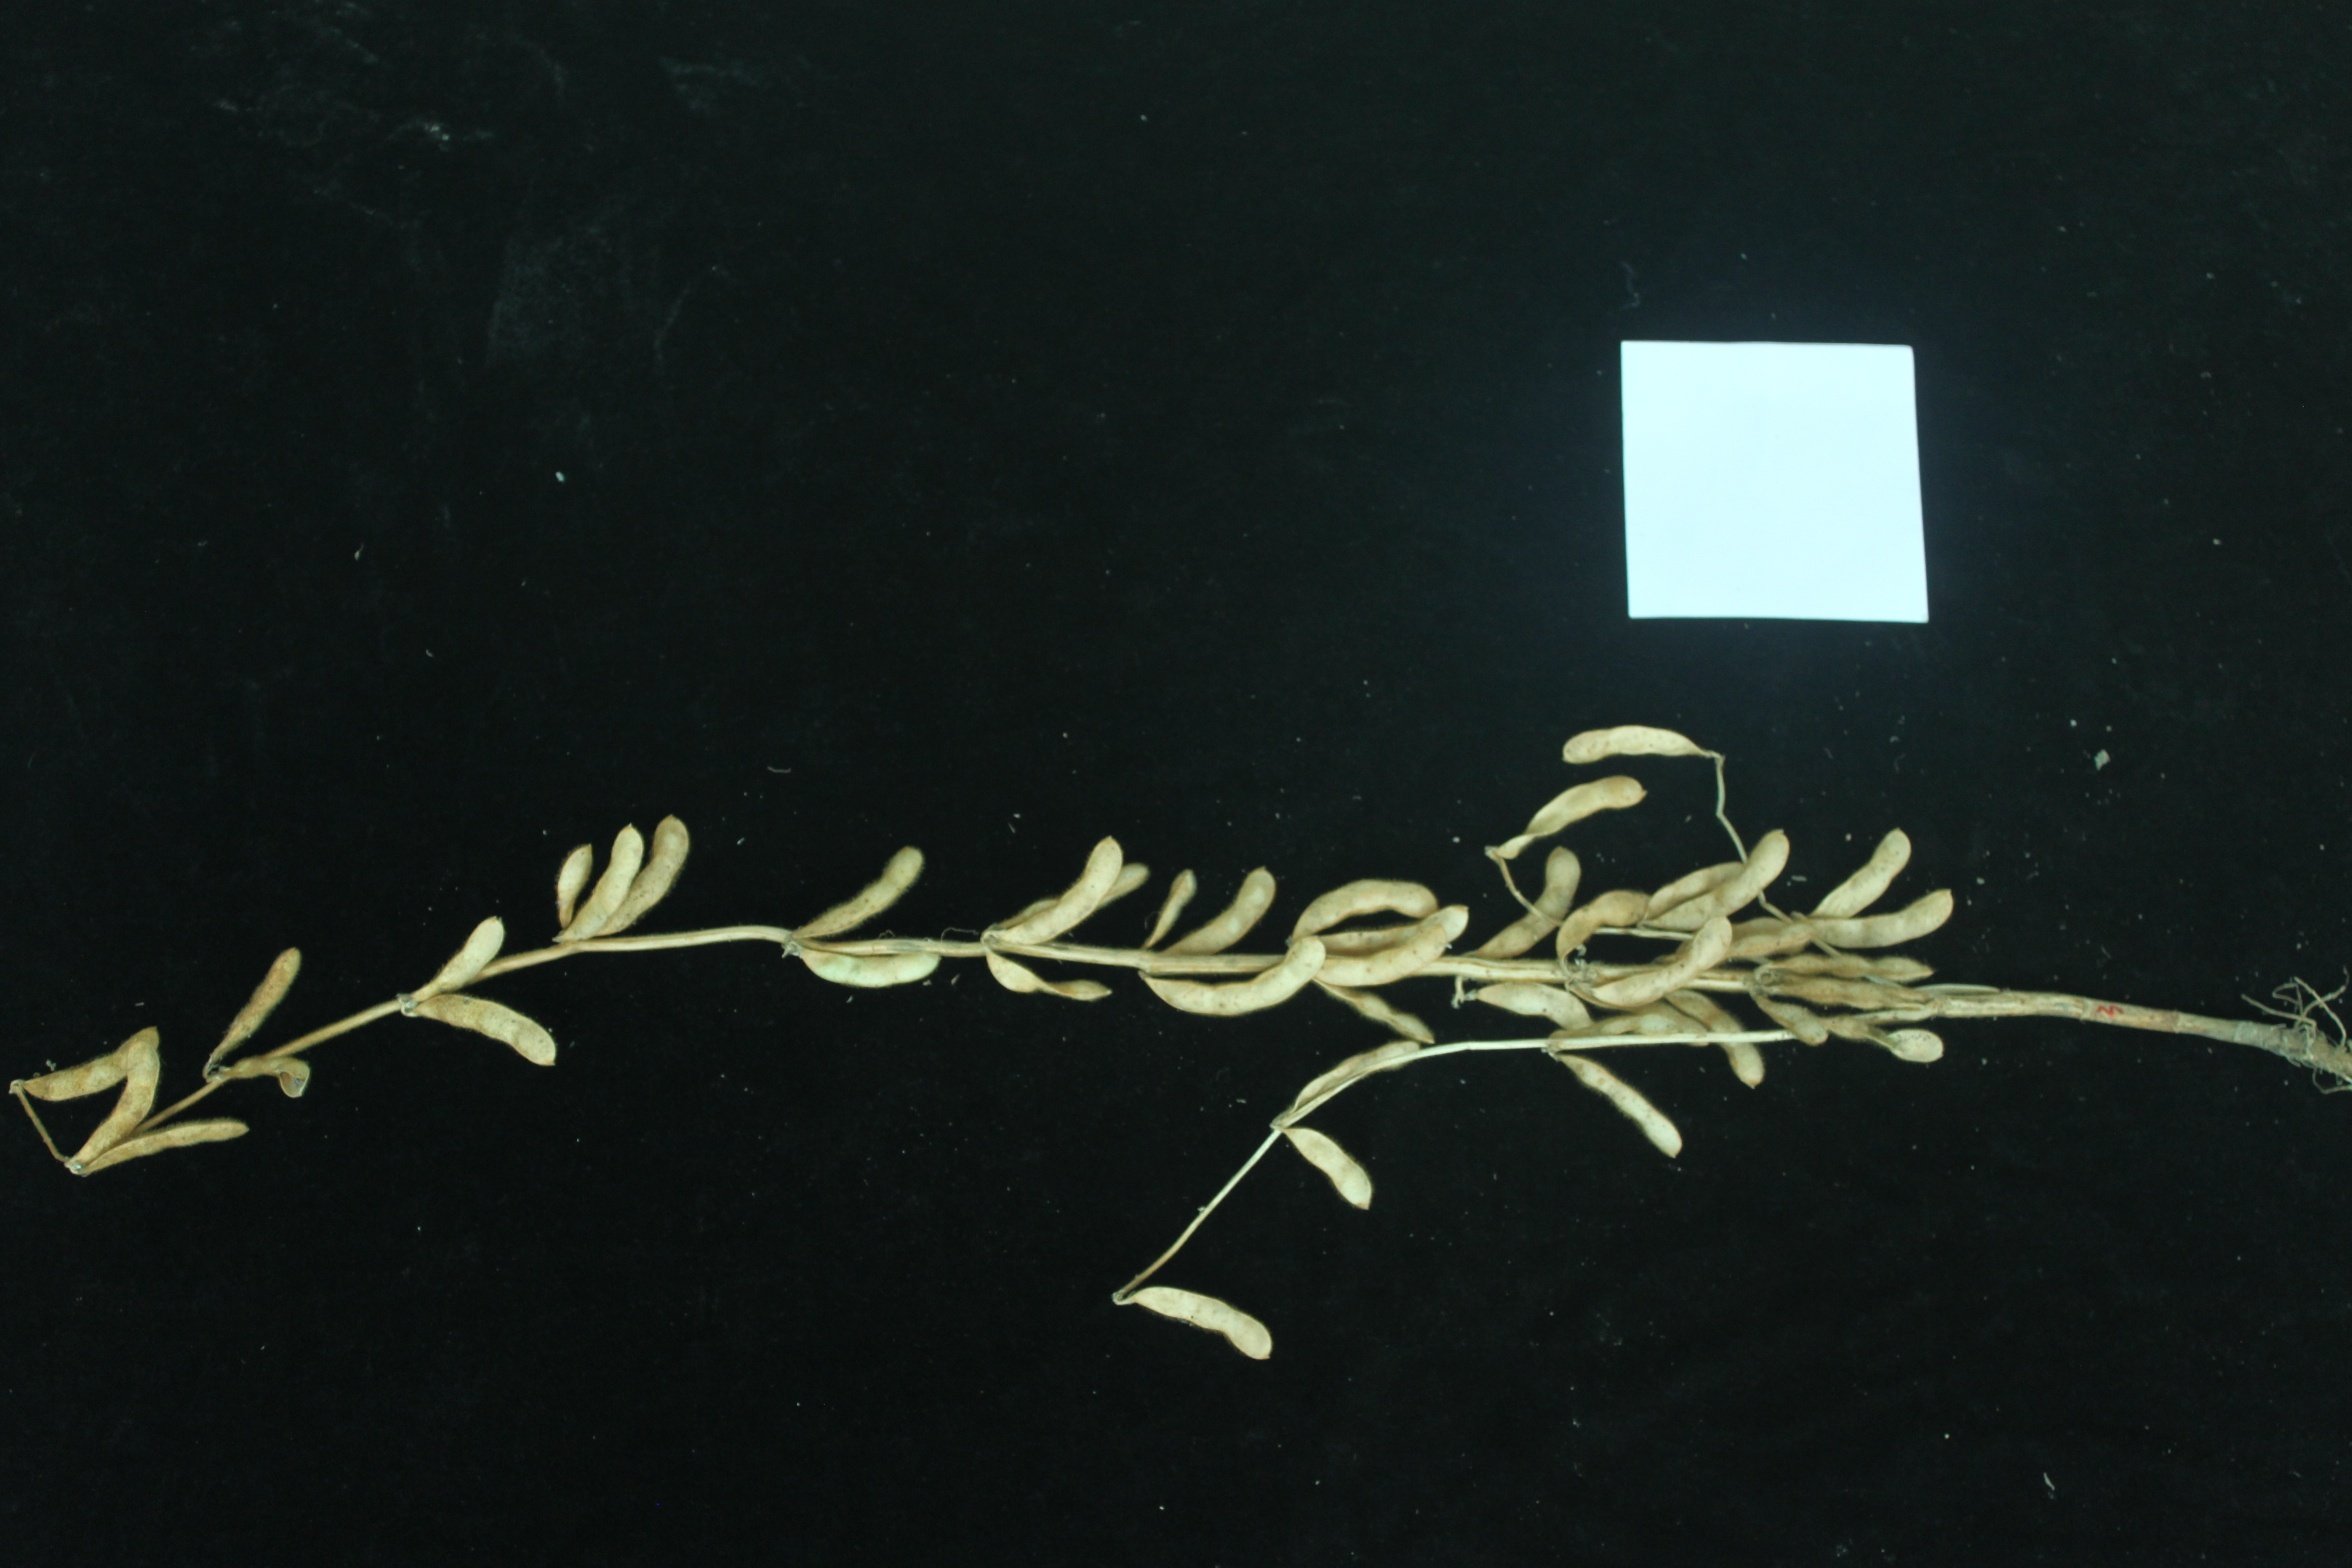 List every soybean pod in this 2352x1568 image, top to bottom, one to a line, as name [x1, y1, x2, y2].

soybean pod [1562, 726, 1700, 764]
soybean pod [1485, 776, 1649, 859]
soybean pod [594, 813, 690, 939]
soybean pod [560, 827, 641, 944]
soybean pod [1812, 828, 1910, 919]
soybean pod [1646, 831, 1789, 930]
soybean pod [984, 838, 1120, 947]
soybean pod [556, 847, 592, 927]
soybean pod [1471, 848, 1580, 963]
soybean pod [789, 850, 919, 942]
soybean pod [984, 863, 1147, 934]
soybean pod [1639, 863, 1744, 923]
soybean pod [1144, 870, 1196, 948]
soybean pod [1161, 872, 1274, 957]
soybean pod [1290, 882, 1437, 942]
soybean pod [1556, 891, 1652, 970]
soybean pod [1805, 893, 1953, 949]
soybean pod [1323, 904, 1470, 955]
soybean pod [410, 917, 503, 1012]
soybean pod [1319, 918, 1446, 989]
soybean pod [1591, 919, 1733, 1010]
soybean pod [1141, 934, 1324, 1019]
soybean pod [985, 947, 1112, 1002]
soybean pod [203, 949, 299, 1071]
soybean pod [794, 949, 940, 989]
soybean pod [1765, 953, 1931, 982]
soybean pod [1770, 978, 1930, 1009]
soybean pod [1564, 981, 1710, 1034]
soybean pod [1460, 983, 1594, 1029]
soybean pod [1320, 985, 1434, 1043]
soybean pod [1757, 989, 1825, 1046]
soybean pod [1666, 993, 1763, 1087]
soybean pod [412, 996, 555, 1066]
soybean pod [1550, 1014, 1694, 1039]
soybean pod [1822, 1017, 1943, 1062]
soybean pod [19, 1029, 158, 1102]
soybean pod [1270, 1041, 1420, 1125]
soybean pod [64, 1052, 160, 1176]
soybean pod [1552, 1056, 1682, 1160]
soybean pod [215, 1057, 312, 1098]
soybean pod [83, 1120, 248, 1174]
soybean pod [1281, 1129, 1373, 1211]
soybean pod [1128, 1288, 1273, 1358]